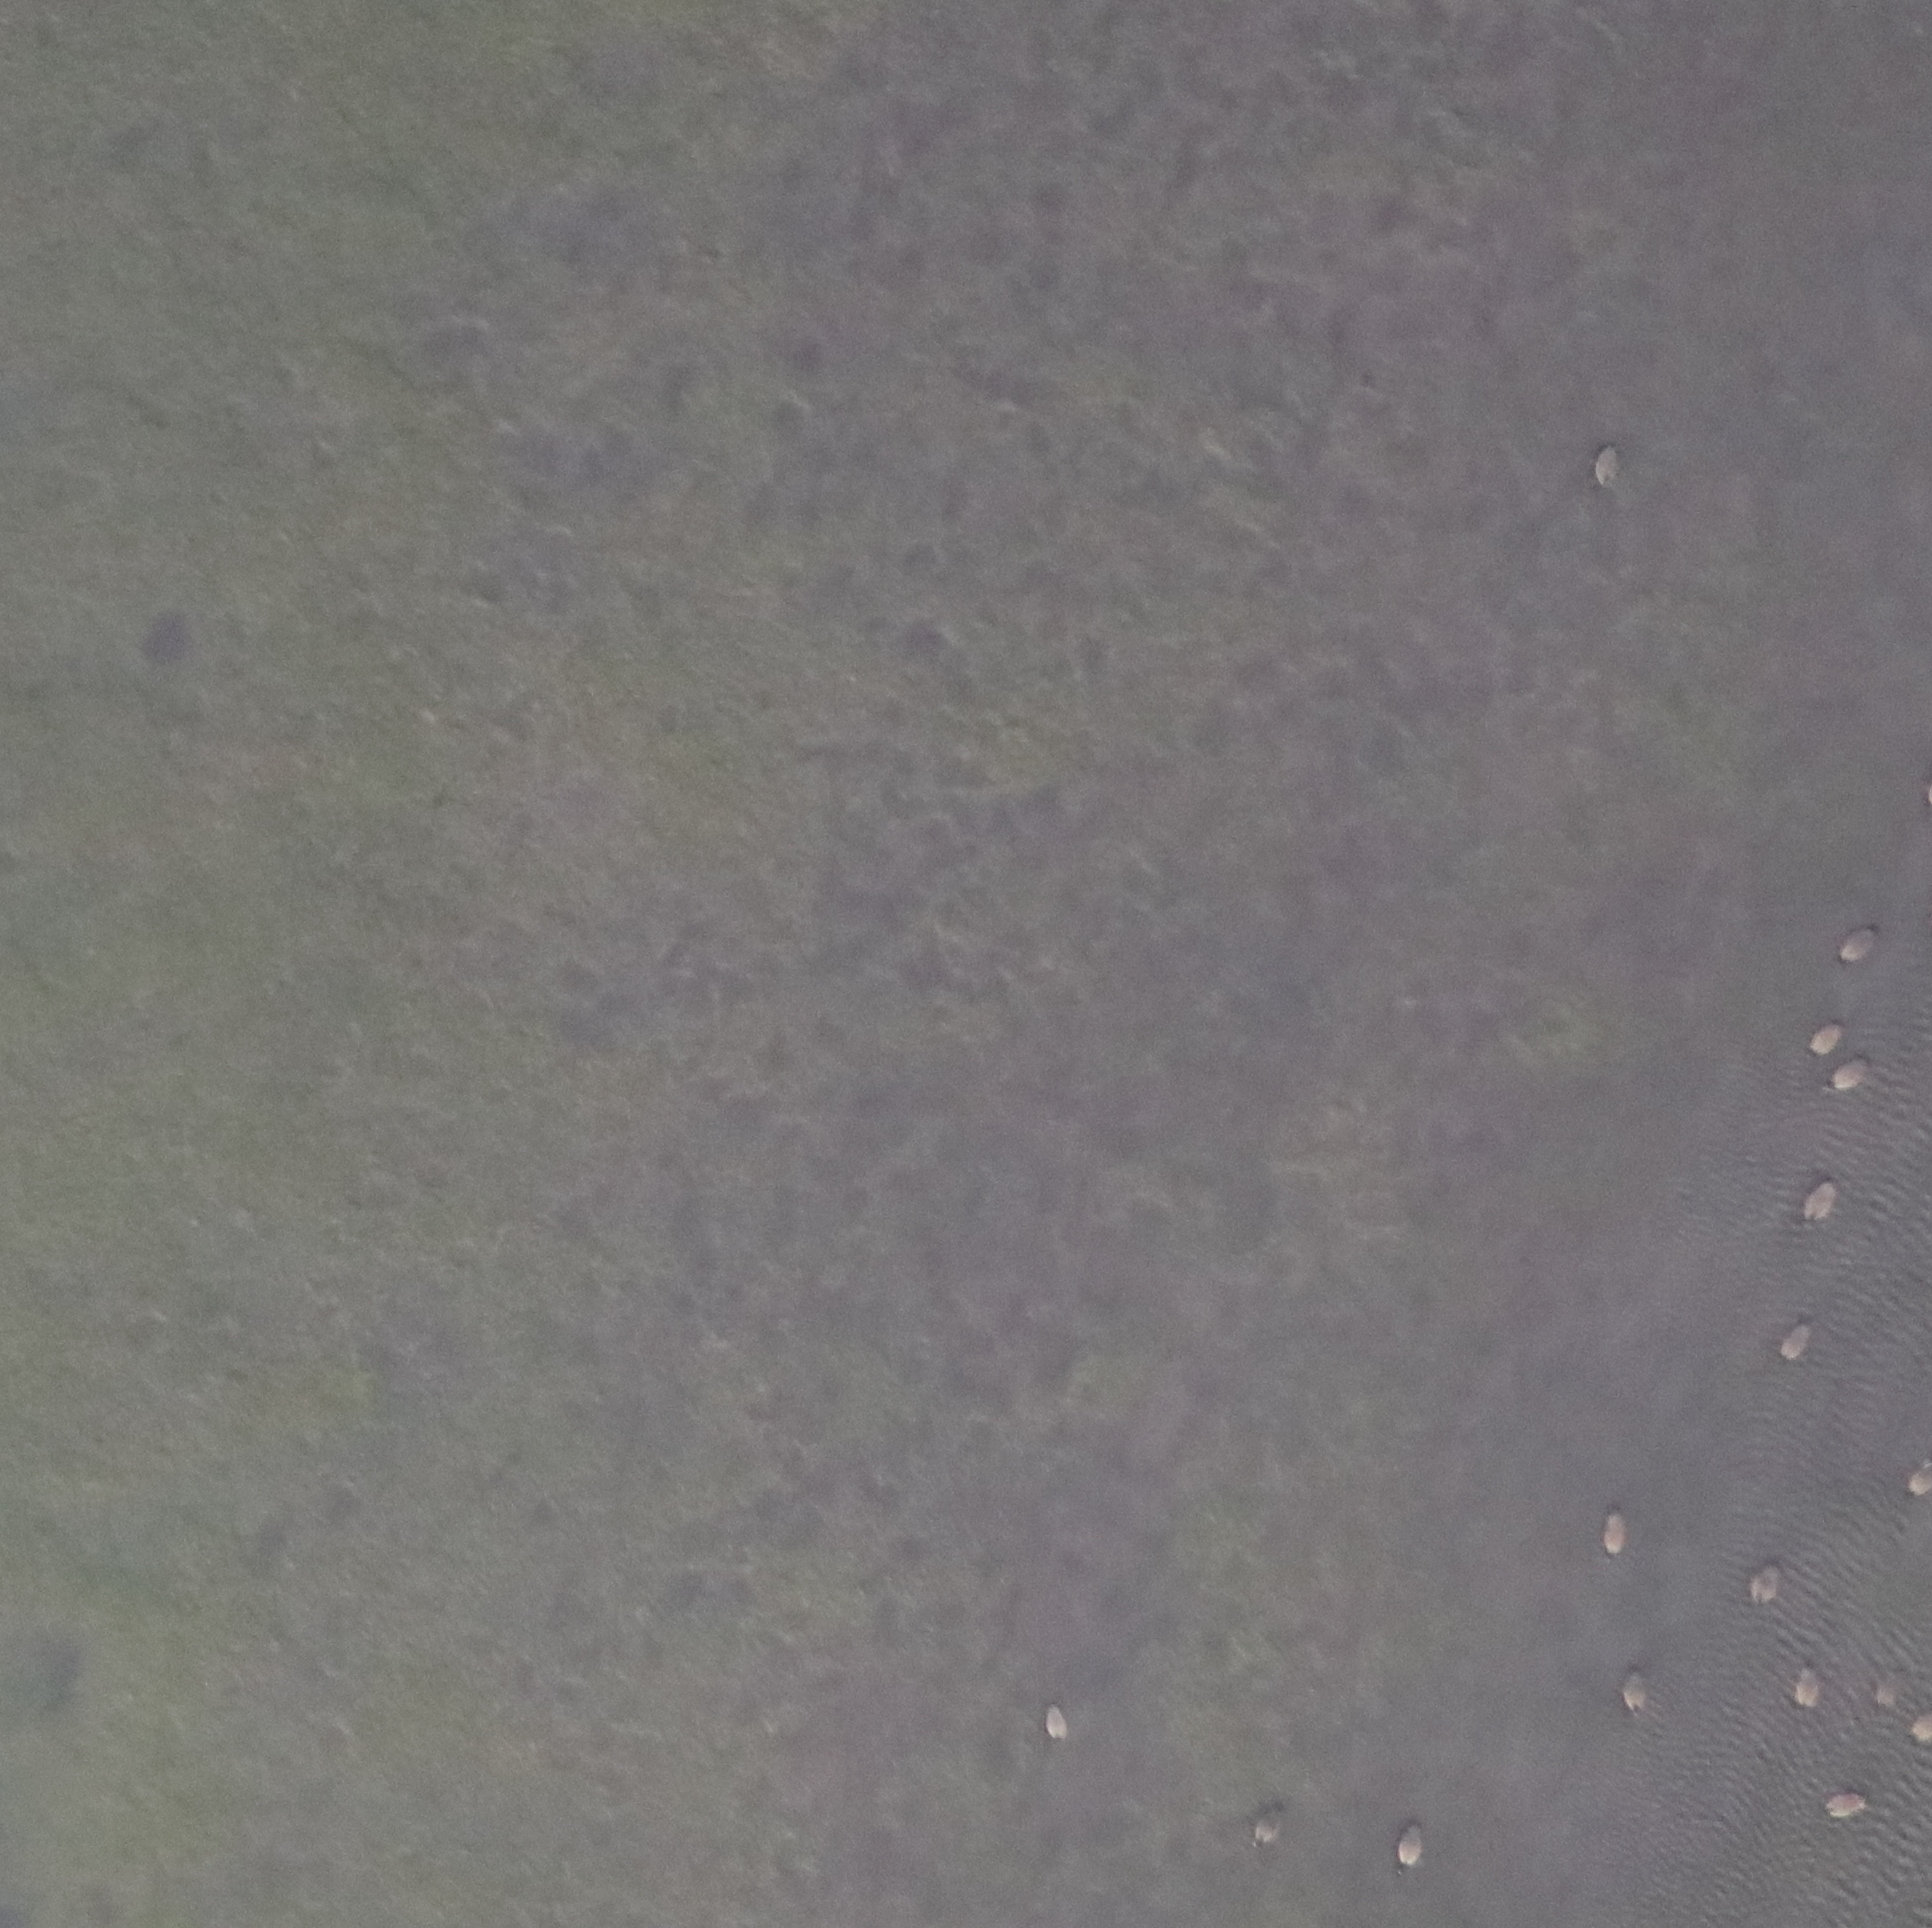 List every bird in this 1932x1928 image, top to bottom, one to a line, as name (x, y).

Canada goose (1608, 471)
Canada goose (1844, 946)
Canada goose (1823, 1042)
Canada goose (1854, 1081)
Canada goose (1829, 1209)
Canada goose (1803, 1340)
Canada goose (1922, 1478)
Canada goose (1604, 1533)
Canada goose (1766, 1579)
Canada goose (1809, 1688)
Canada goose (1883, 1694)
Canada goose (1638, 1700)
Canada goose (1929, 1728)
Canada goose (1056, 1735)
Canada goose (1841, 1804)
Canada goose (1263, 1829)
Canada goose (1410, 1852)